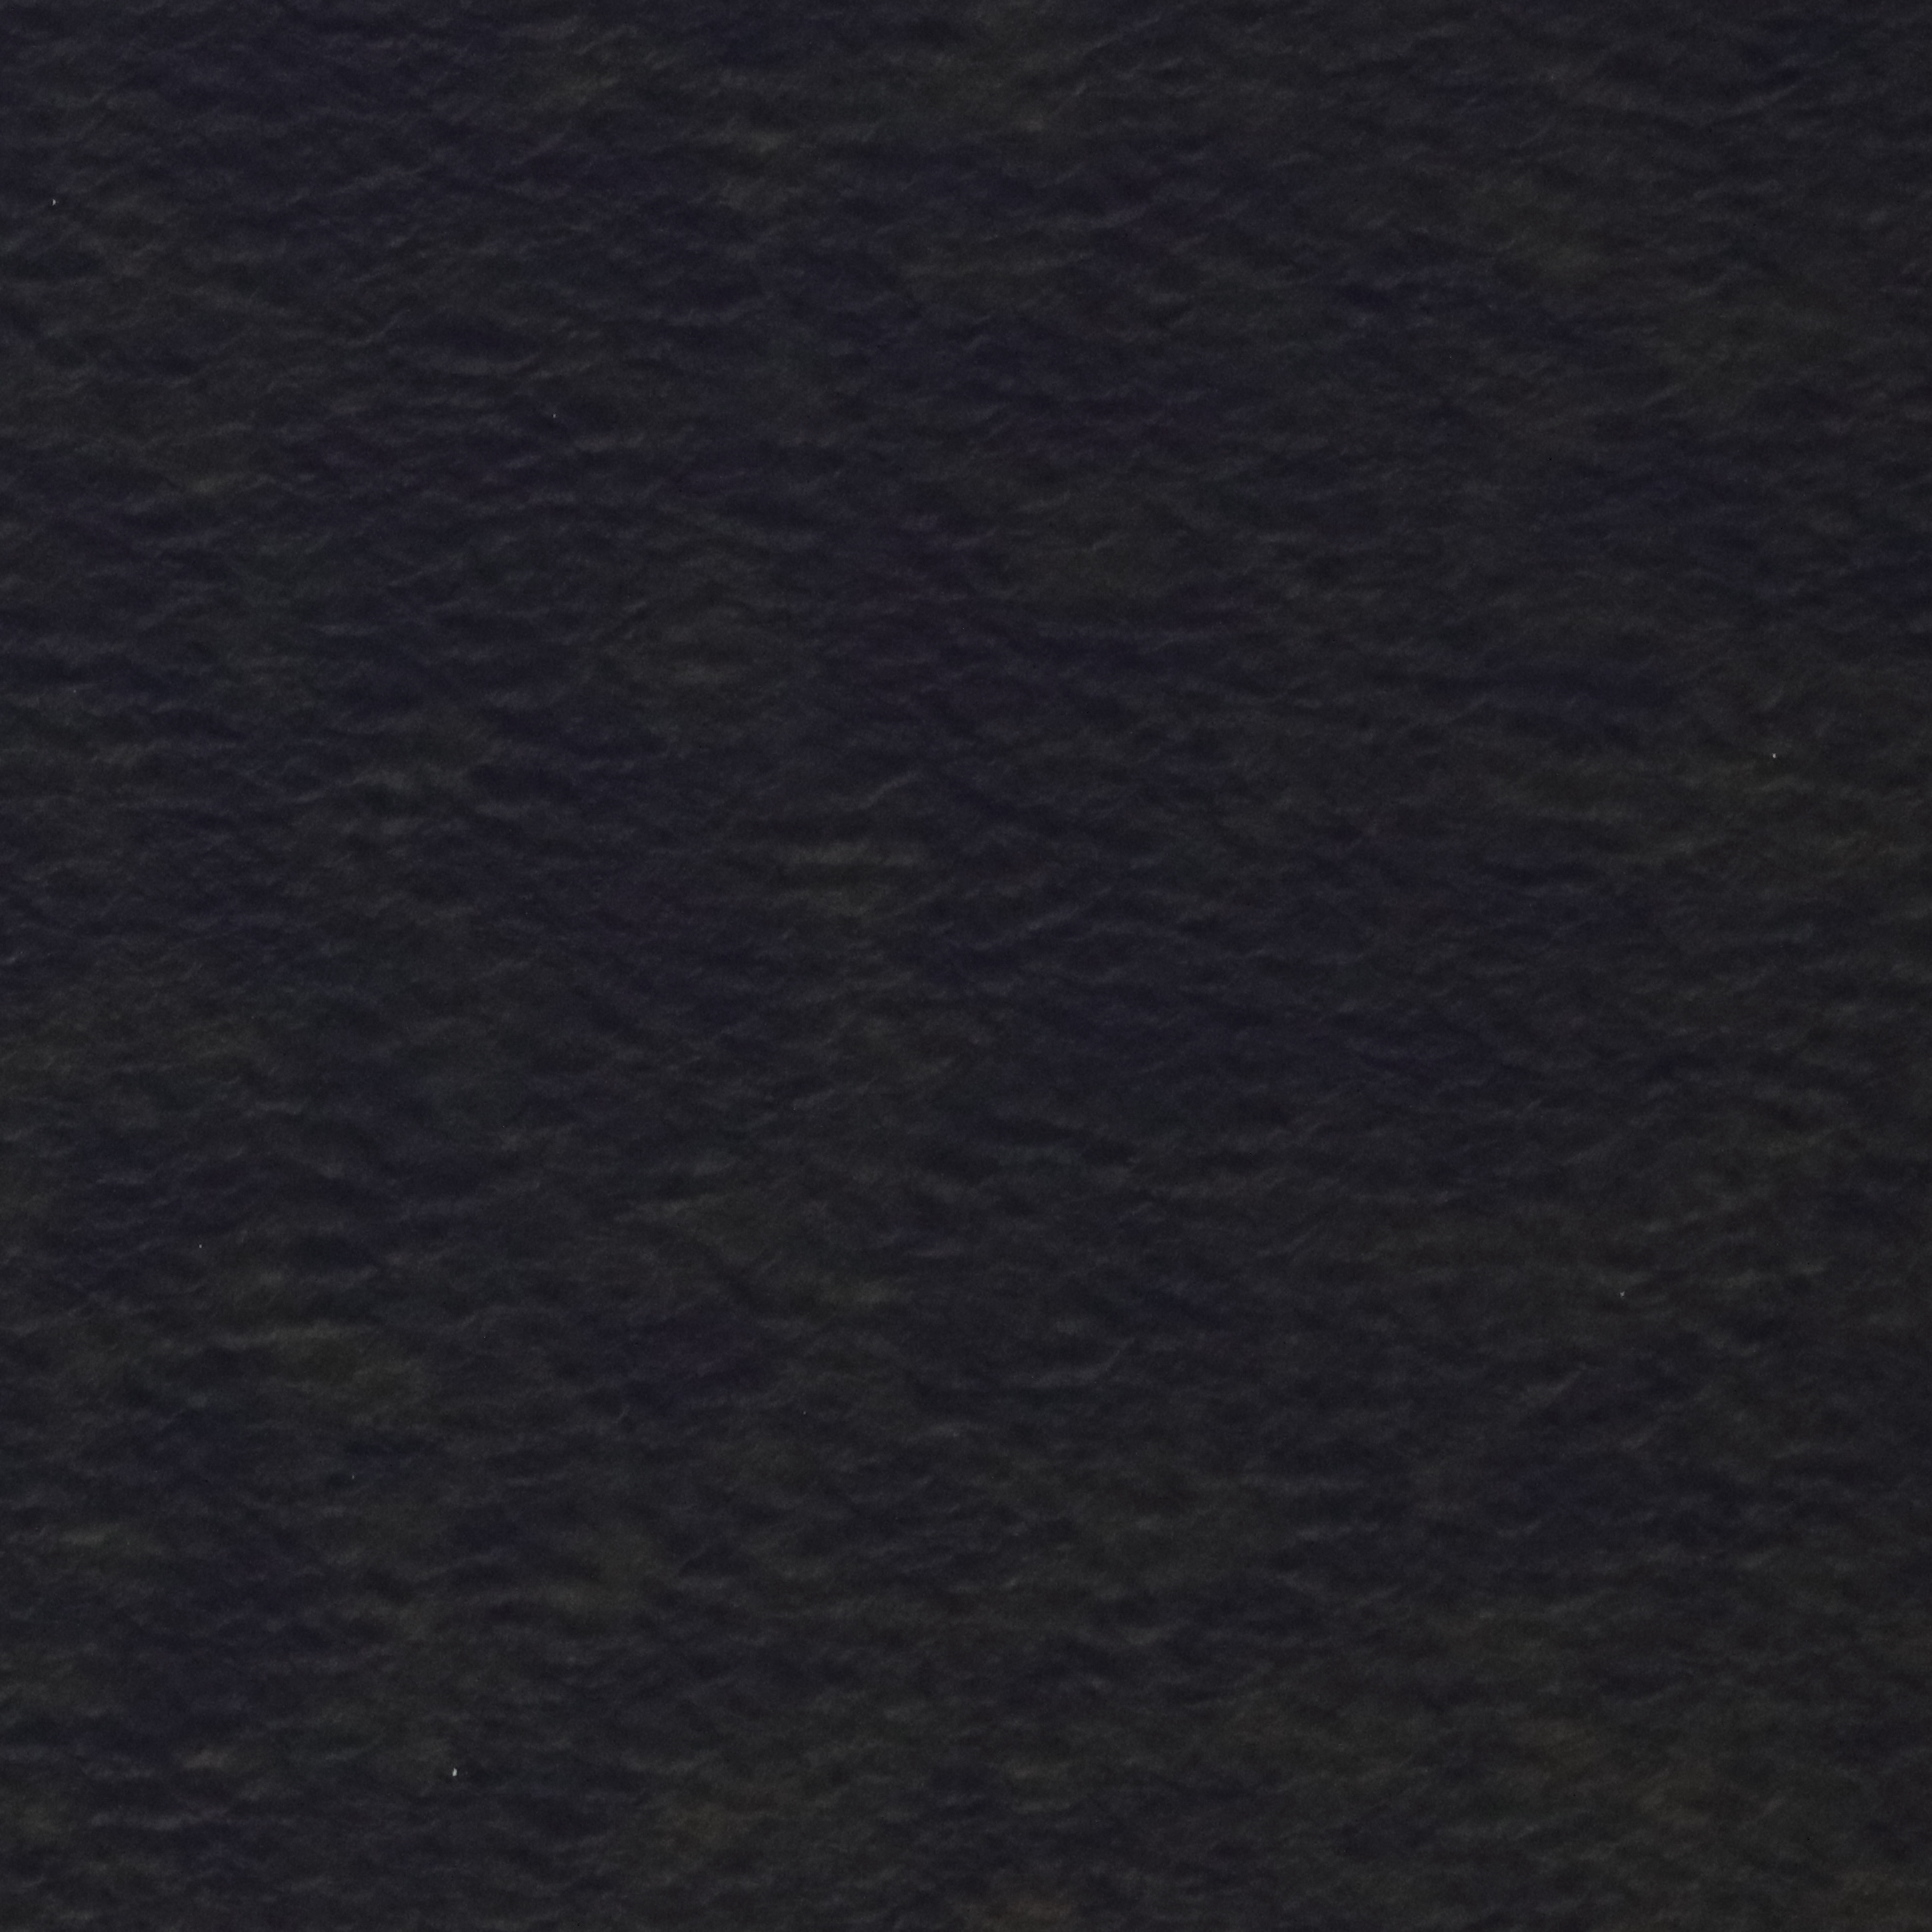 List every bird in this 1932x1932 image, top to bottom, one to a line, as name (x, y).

None